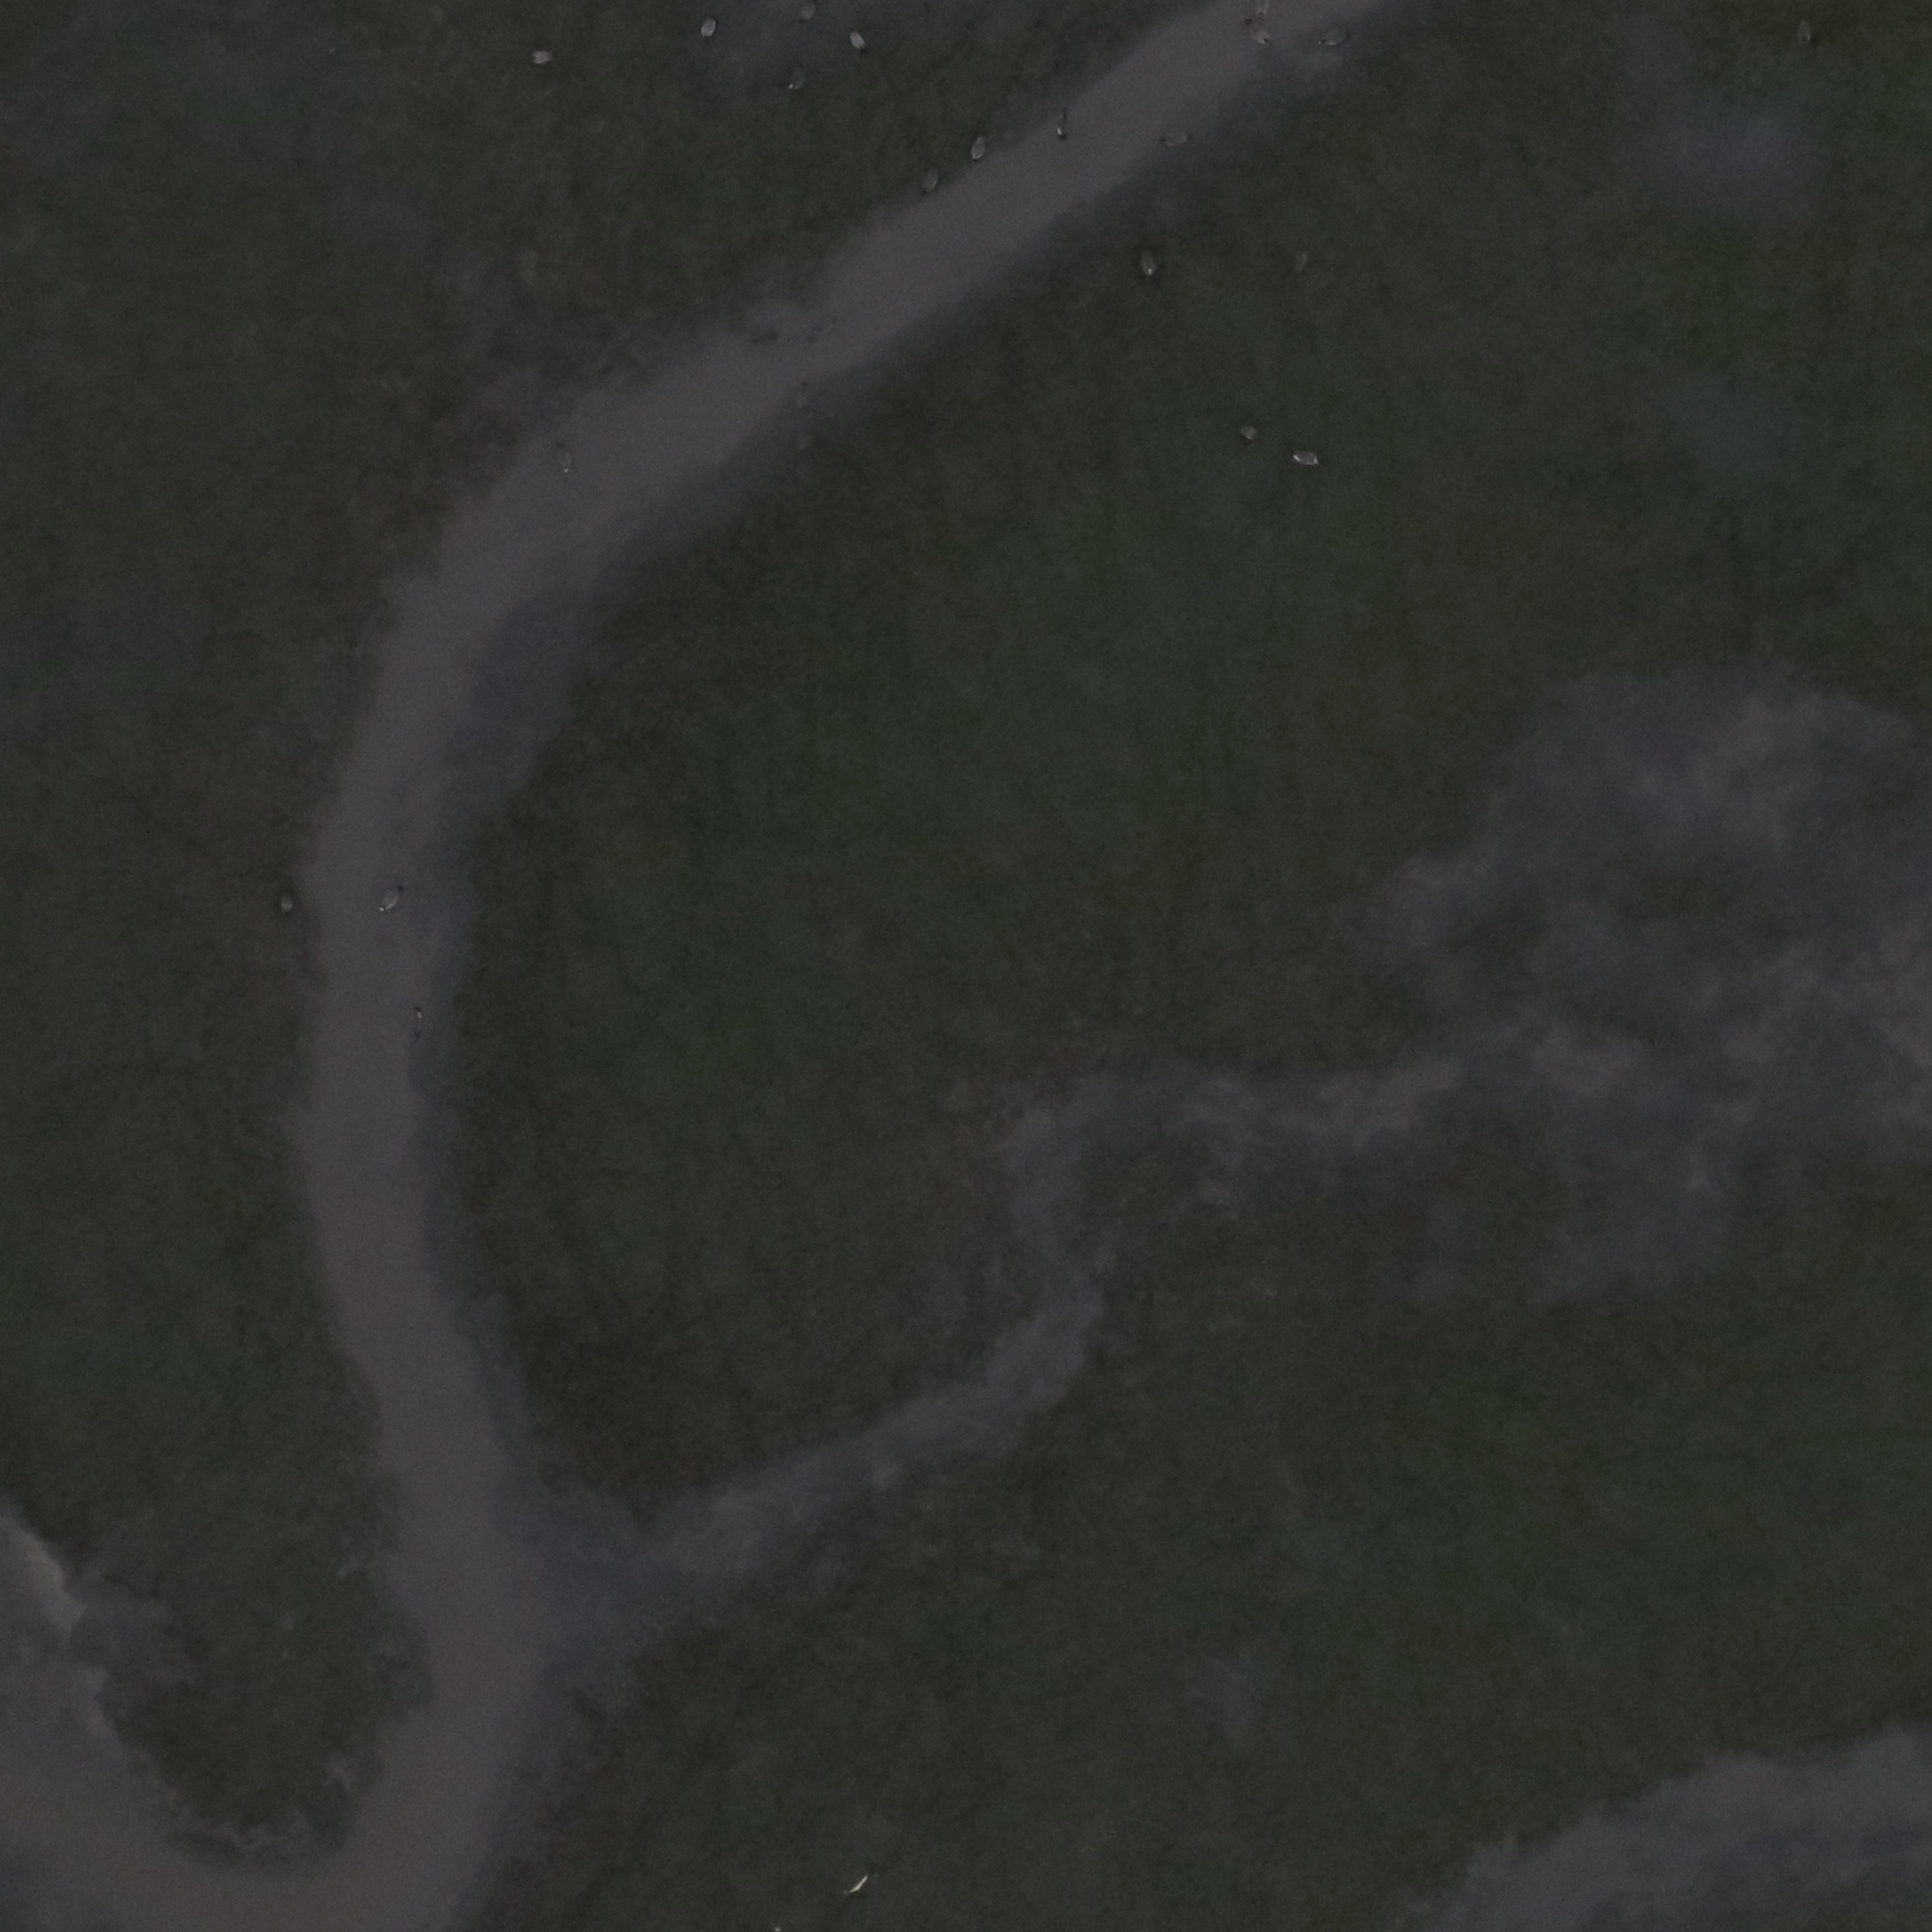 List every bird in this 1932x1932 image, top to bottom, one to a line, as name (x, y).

Canada goose (811, 11)
Canada goose (1806, 30)
Canada goose (709, 33)
Canada goose (1262, 35)
Canada goose (1333, 39)
Canada goose (858, 40)
Canada goose (541, 57)
Canada goose (795, 82)
Canada goose (1059, 127)
Canada goose (1170, 136)
Canada goose (980, 153)
Canada goose (931, 183)
Canada goose (1300, 262)
Canada goose (1149, 265)
Canada goose (820, 328)
Canada goose (769, 340)
Canada goose (805, 401)
Canada goose (801, 434)
Canada goose (1247, 434)
Canada goose (566, 456)
Canada goose (1309, 457)
Canada goose (389, 898)
Canada goose (286, 904)